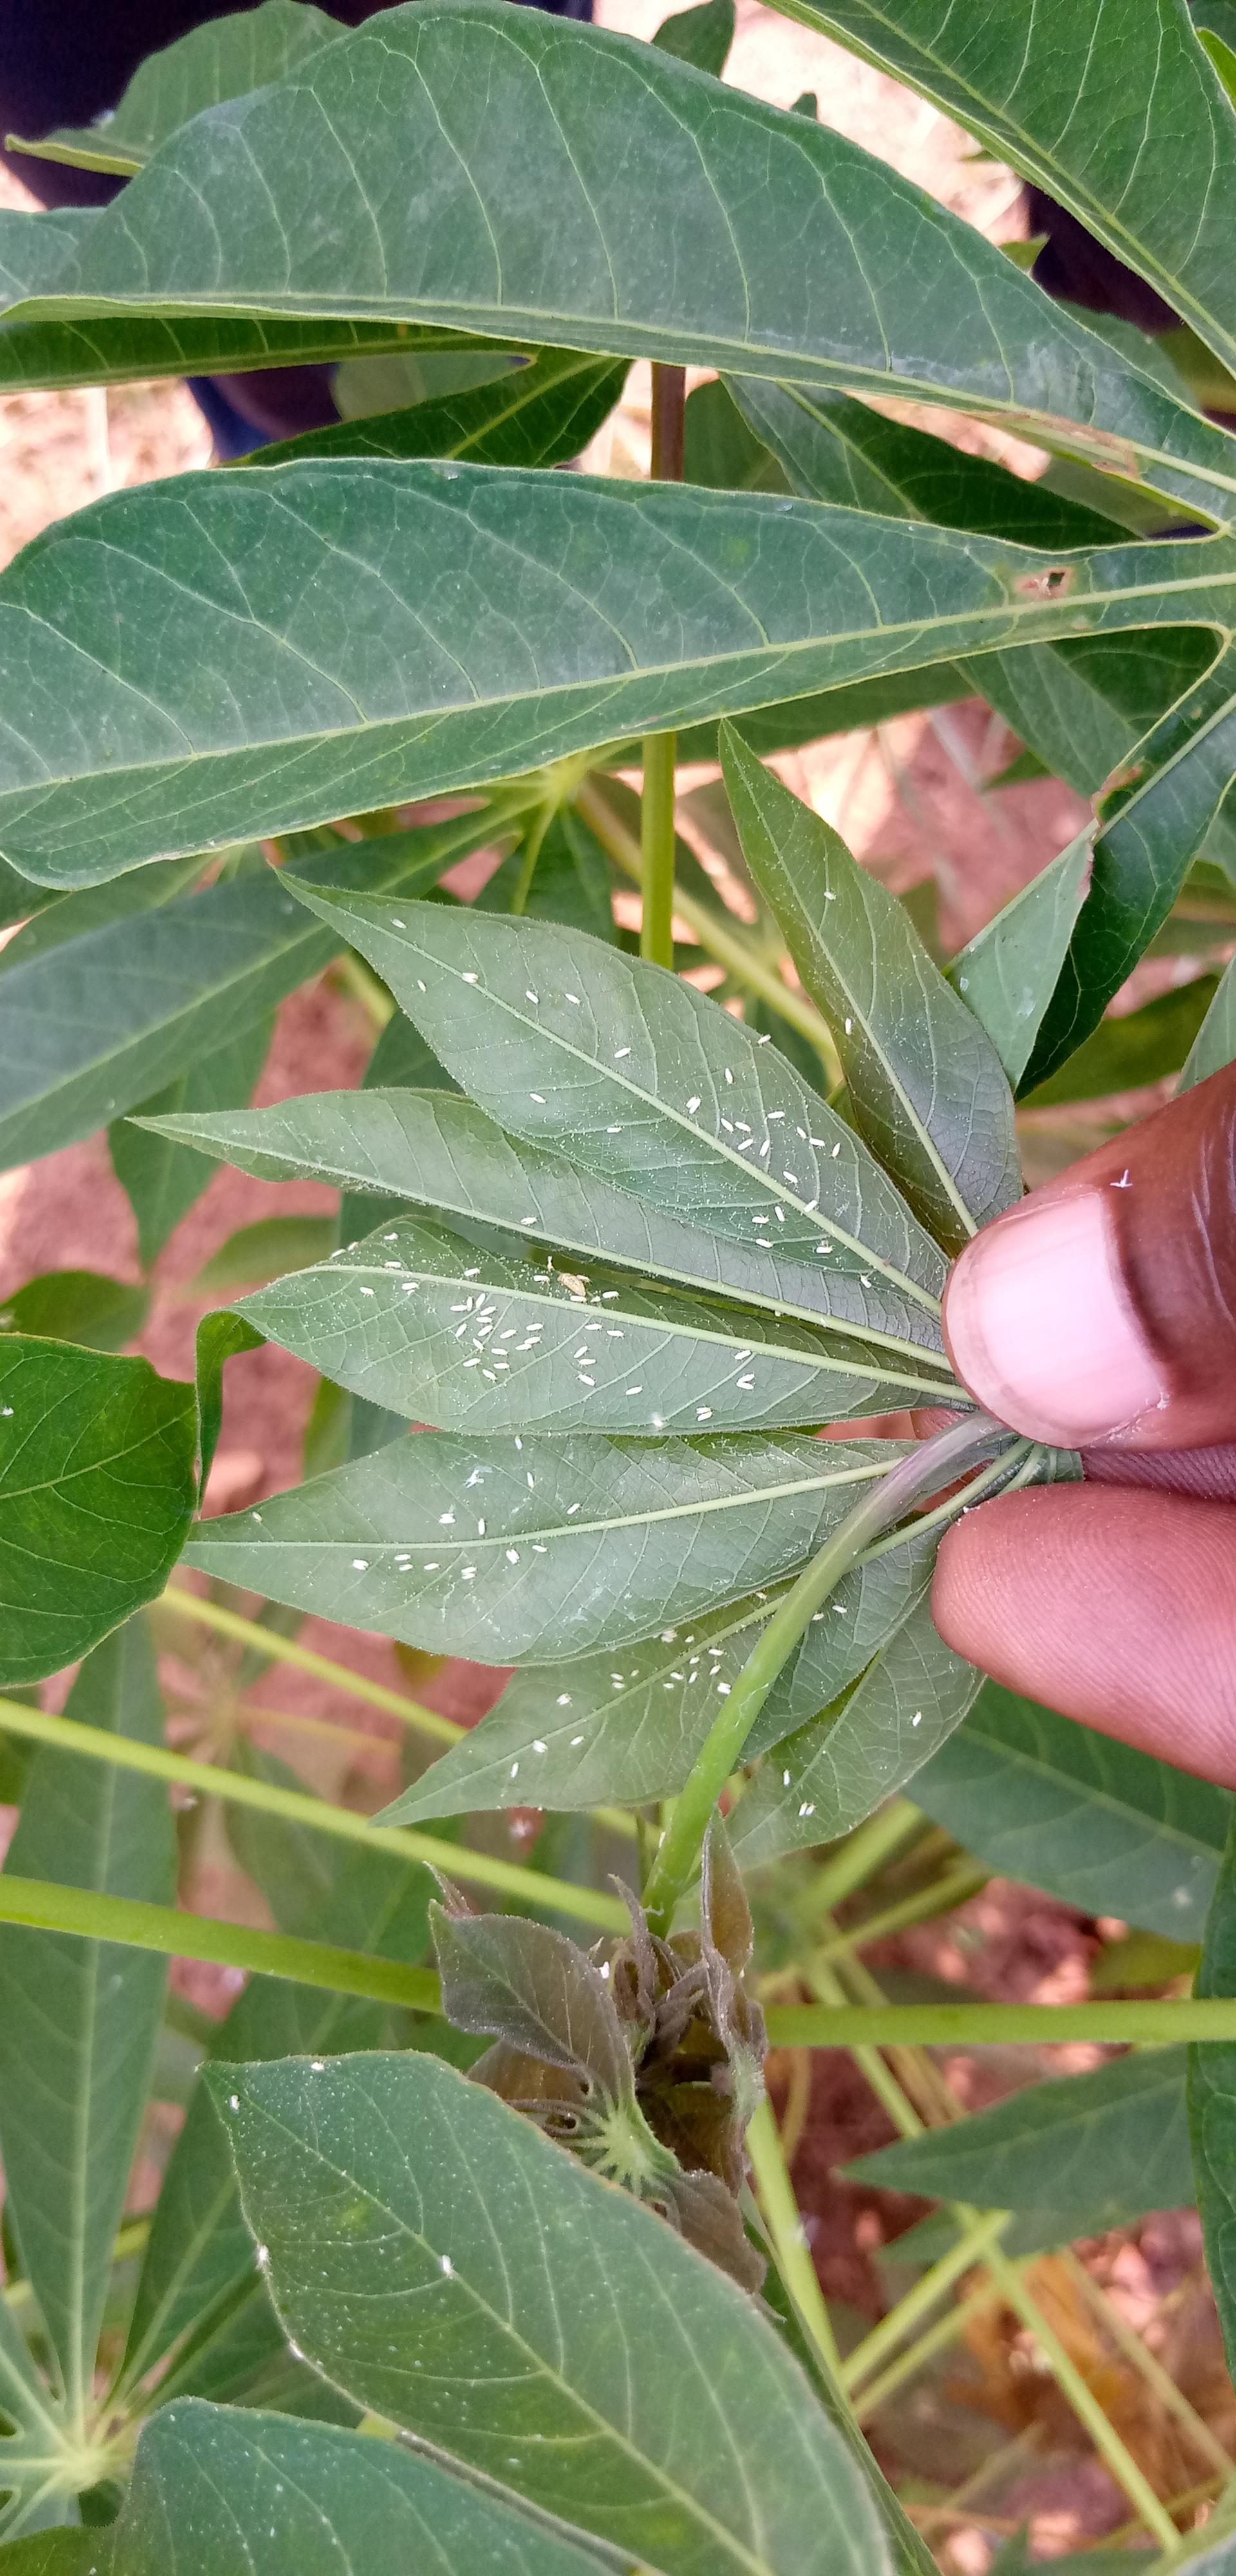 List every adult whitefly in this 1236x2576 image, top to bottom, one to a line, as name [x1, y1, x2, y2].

whitefly [819, 888, 845, 905]
whitefly [389, 917, 407, 932]
whitefly [462, 971, 481, 979]
whitefly [461, 976, 477, 984]
whitefly [415, 976, 429, 995]
whitefly [523, 987, 541, 1005]
whitefly [562, 991, 583, 1008]
whitefly [843, 1016, 855, 1037]
whitefly [754, 1030, 773, 1046]
whitefly [612, 1045, 633, 1059]
whitefly [722, 1066, 736, 1087]
whitefly [527, 1090, 547, 1106]
whitefly [686, 1094, 697, 1109]
whitefly [689, 1097, 702, 1115]
whitefly [766, 1107, 789, 1124]
whitefly [718, 1117, 735, 1135]
whitefly [733, 1118, 753, 1134]
whitefly [604, 1123, 625, 1136]
whitefly [794, 1124, 809, 1142]
whitefly [809, 1134, 827, 1150]
whitefly [737, 1136, 753, 1153]
whitefly [754, 1137, 772, 1160]
whitefly [830, 1138, 843, 1161]
whitefly [1108, 1166, 1136, 1190]
whitefly [781, 1168, 800, 1188]
whitefly [801, 1197, 821, 1214]
whitefly [773, 1204, 788, 1224]
whitefly [749, 1212, 772, 1226]
whitefly [517, 1215, 538, 1225]
whitefly [381, 1231, 400, 1242]
whitefly [753, 1237, 774, 1251]
whitefly [348, 1240, 359, 1251]
whitefly [813, 1243, 836, 1256]
whitefly [332, 1248, 348, 1258]
whitefly [544, 1255, 557, 1272]
whitefly [382, 1259, 404, 1270]
whitefly [461, 1264, 483, 1278]
whitefly [859, 1271, 873, 1291]
whitefly [576, 1273, 592, 1283]
whitefly [531, 1274, 550, 1287]
whitefly [398, 1280, 421, 1291]
whitefly [357, 1285, 377, 1299]
whitefly [602, 1289, 621, 1301]
whitefly [475, 1290, 487, 1309]
whitefly [590, 1294, 602, 1304]
whitefly [465, 1294, 475, 1311]
whitefly [568, 1294, 586, 1304]
whitefly [447, 1302, 467, 1314]
whitefly [479, 1305, 498, 1317]
whitefly [476, 1316, 494, 1325]
whitefly [584, 1320, 603, 1332]
whitefly [453, 1321, 469, 1338]
whitefly [523, 1321, 545, 1332]
whitefly [477, 1323, 494, 1337]
whitefly [500, 1327, 518, 1341]
whitefly [606, 1327, 626, 1340]
whitefly [471, 1335, 486, 1352]
whitefly [513, 1343, 533, 1352]
whitefly [574, 1344, 590, 1359]
whitefly [733, 1346, 752, 1362]
whitefly [489, 1347, 509, 1358]
whitefly [577, 1356, 597, 1366]
whitefly [461, 1356, 482, 1369]
whitefly [492, 1361, 512, 1372]
whitefly [481, 1368, 498, 1383]
whitefly [738, 1372, 758, 1381]
whitefly [576, 1373, 597, 1388]
whitefly [735, 1380, 756, 1392]
whitefly [623, 1383, 647, 1398]
whitefly [695, 1406, 713, 1414]
whitefly [697, 1411, 714, 1425]
whitefly [512, 1432, 525, 1452]
whitefly [463, 1468, 485, 1490]
whitefly [525, 1470, 538, 1490]
whitefly [562, 1501, 584, 1516]
whitefly [248, 1509, 265, 1529]
whitefly [438, 1511, 459, 1525]
whitefly [477, 1516, 487, 1536]
whitefly [529, 1542, 548, 1554]
whitefly [505, 1547, 521, 1565]
whitefly [392, 1551, 413, 1562]
whitefly [350, 1557, 373, 1573]
whitefly [422, 1561, 441, 1572]
whitefly [397, 1563, 415, 1572]
whitefly [459, 1564, 478, 1573]
whitefly [461, 1573, 477, 1581]
whitefly [754, 1591, 768, 1600]
whitefly [830, 1602, 849, 1615]
whitefly [808, 1611, 827, 1624]
whitefly [683, 1633, 697, 1644]
whitefly [659, 1635, 675, 1644]
whitefly [708, 1646, 726, 1658]
whitefly [688, 1654, 700, 1666]
whitefly [709, 1662, 722, 1678]
whitefly [630, 1667, 639, 1679]
whitefly [669, 1669, 684, 1681]
whitefly [687, 1670, 698, 1684]
whitefly [608, 1671, 624, 1682]
whitefly [610, 1681, 626, 1690]
whitefly [718, 1681, 733, 1689]
whitefly [661, 1682, 676, 1690]
whitefly [716, 1685, 732, 1697]
whitefly [554, 1690, 574, 1706]
whitefly [910, 1709, 924, 1730]
whitefly [568, 1734, 586, 1747]
whitefly [530, 1738, 551, 1756]
whitefly [509, 1761, 520, 1780]
whitefly [778, 1766, 794, 1786]
whitefly [797, 1799, 809, 1819]
whitefly [806, 1803, 818, 1817]
whitefly [597, 1960, 611, 1983]
whitefly [306, 2058, 327, 2075]
whitefly [229, 2090, 243, 2113]
whitefly [257, 2240, 272, 2268]
whitefly [440, 2251, 454, 2275]